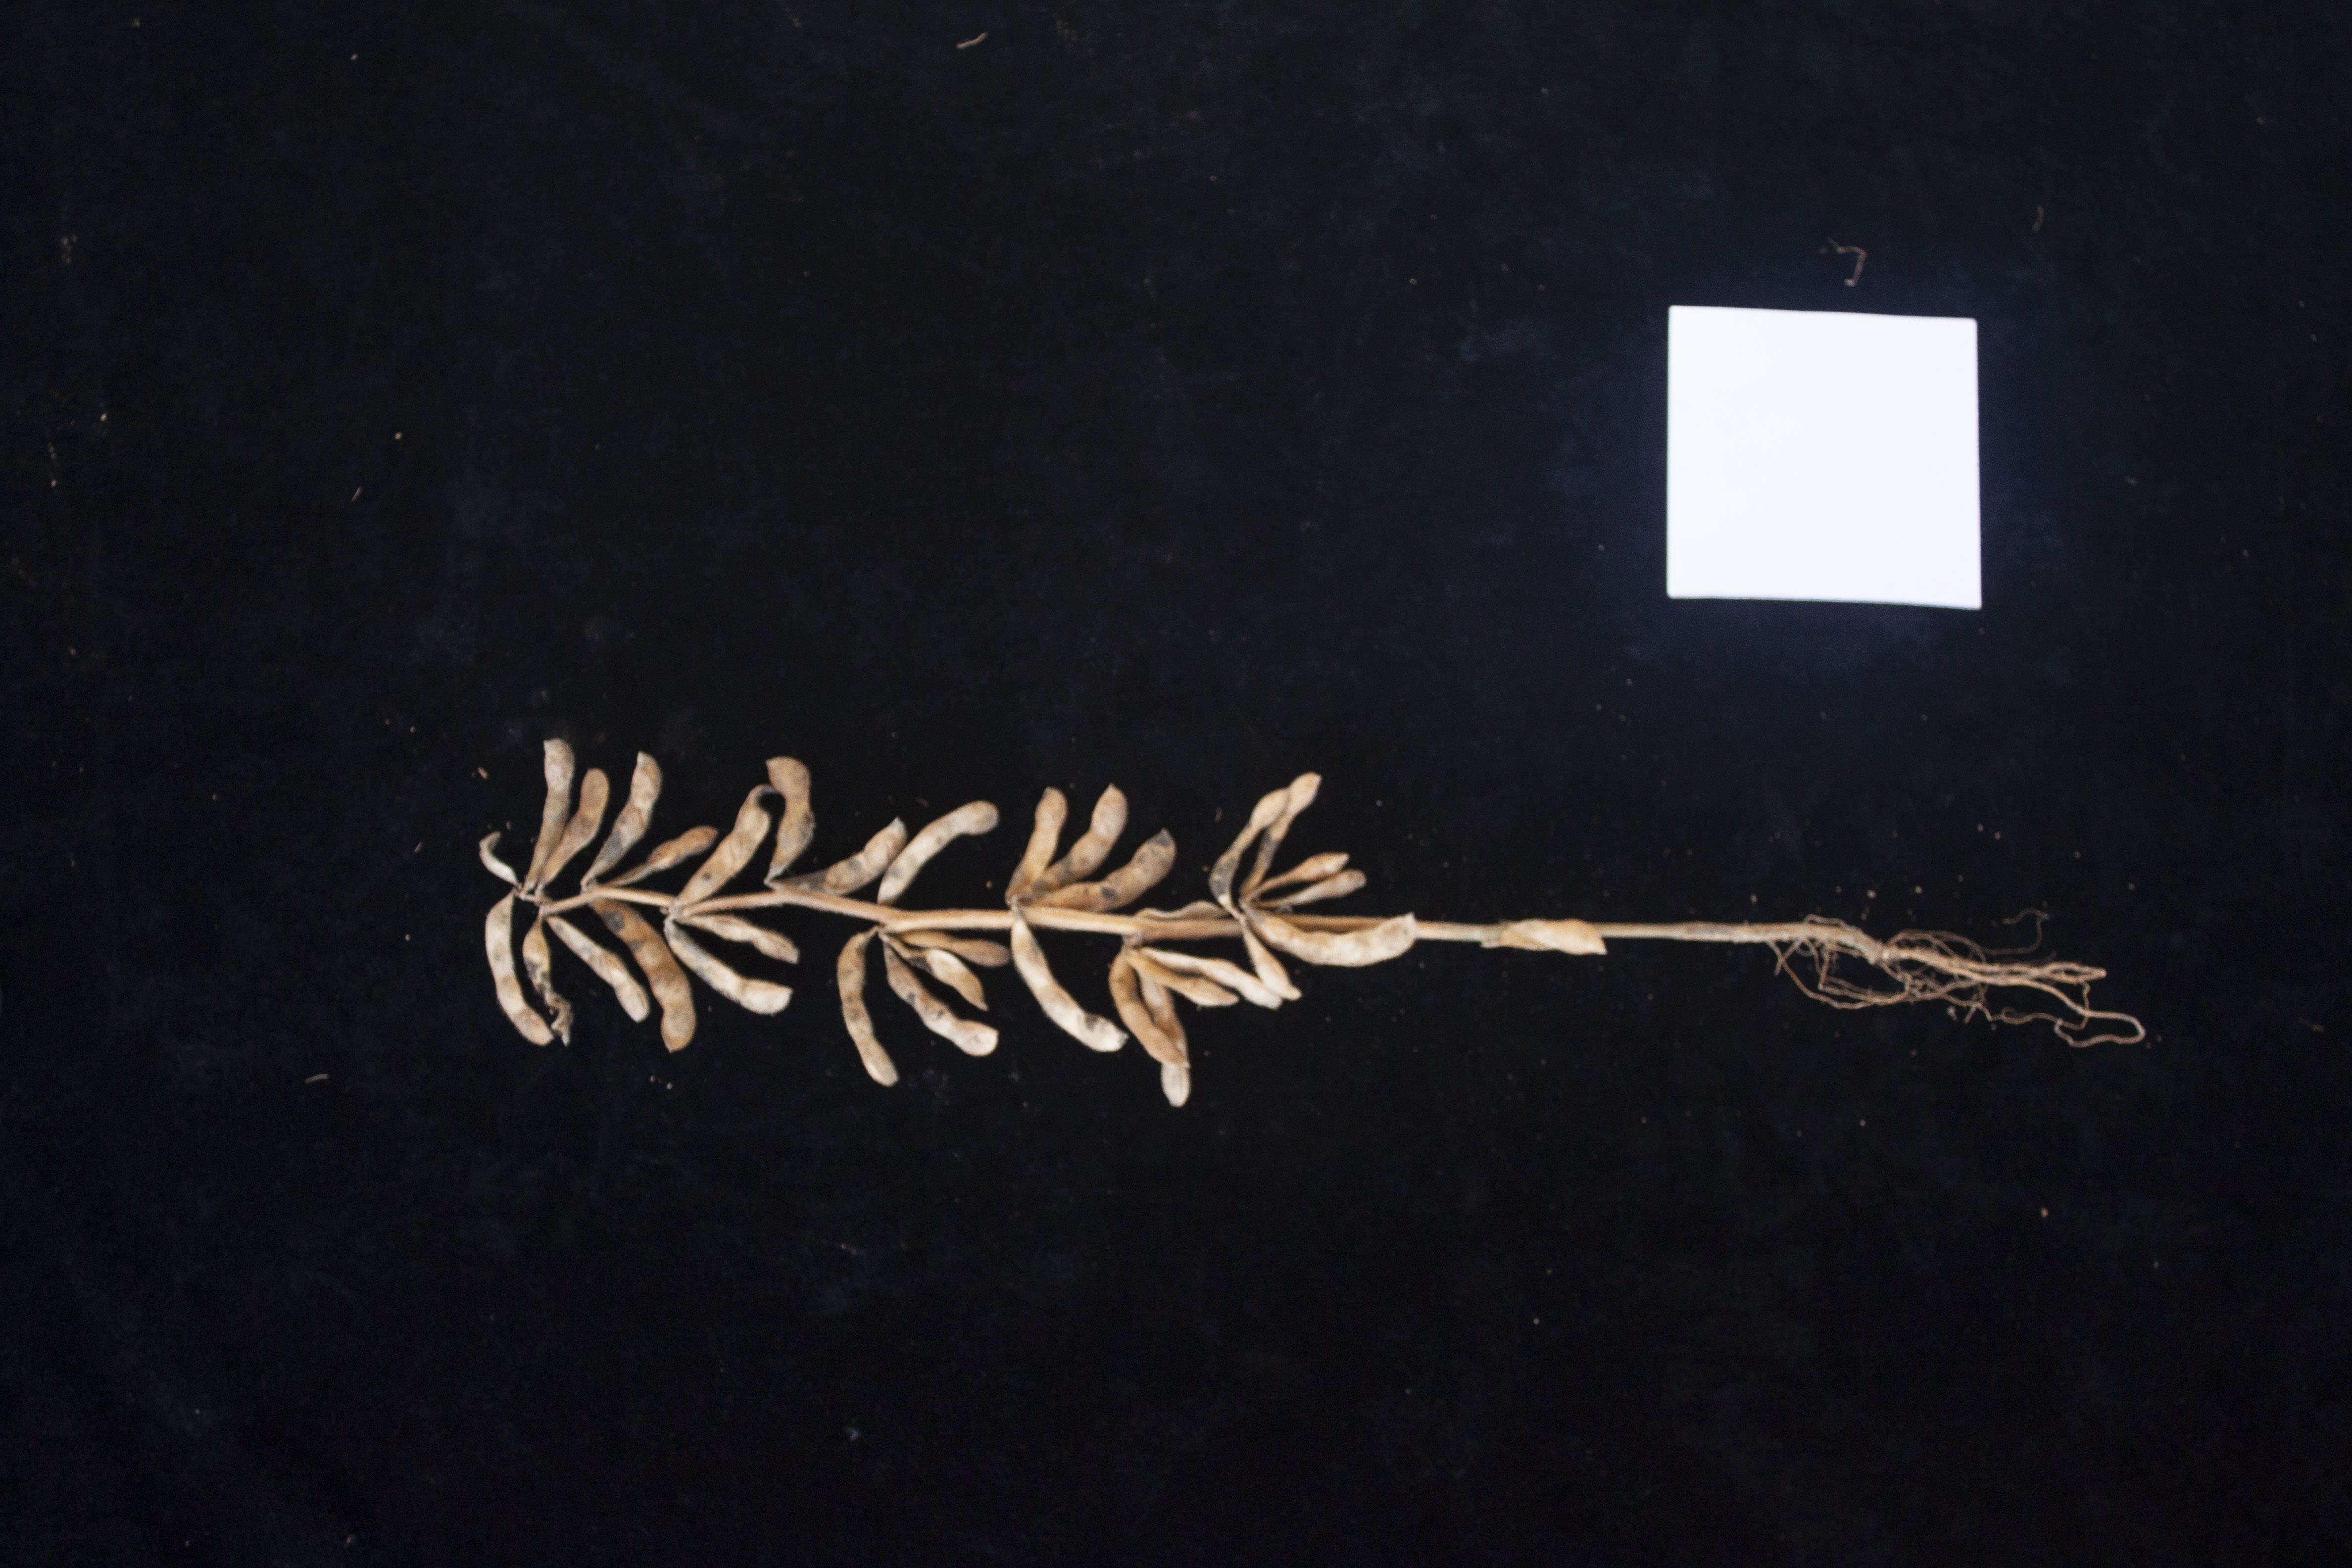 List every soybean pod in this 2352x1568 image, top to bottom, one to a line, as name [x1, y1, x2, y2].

soybean pod [526, 740, 574, 894]
soybean pod [582, 754, 662, 891]
soybean pod [768, 760, 814, 879]
soybean pod [537, 770, 609, 895]
soybean pod [1242, 774, 1323, 896]
soybean pod [1025, 786, 1125, 902]
soybean pod [673, 789, 768, 915]
soybean pod [1008, 789, 1066, 914]
soybean pod [1210, 795, 1284, 924]
soybean pod [878, 804, 998, 908]
soybean pod [768, 821, 904, 898]
soybean pod [609, 827, 716, 886]
soybean pod [1030, 830, 1175, 913]
soybean pod [1257, 855, 1349, 900]
soybean pod [1274, 872, 1365, 909]
soybean pod [485, 894, 550, 1046]
soybean pod [589, 903, 695, 1053]
soybean pod [1243, 904, 1416, 968]
soybean pod [522, 912, 574, 1045]
soybean pod [676, 916, 797, 964]
soybean pod [1012, 916, 1127, 1054]
soybean pod [551, 917, 648, 1024]
soybean pod [666, 918, 791, 1013]
soybean pod [1485, 920, 1606, 956]
soybean pod [1243, 927, 1299, 1000]
soybean pod [836, 930, 898, 1084]
soybean pod [907, 932, 1008, 966]
soybean pod [883, 934, 989, 1013]
soybean pod [883, 942, 996, 1059]
soybean pod [1135, 947, 1285, 1011]
soybean pod [1131, 950, 1234, 1007]
soybean pod [1110, 950, 1187, 1070]
soybean pod [1137, 975, 1190, 1109]